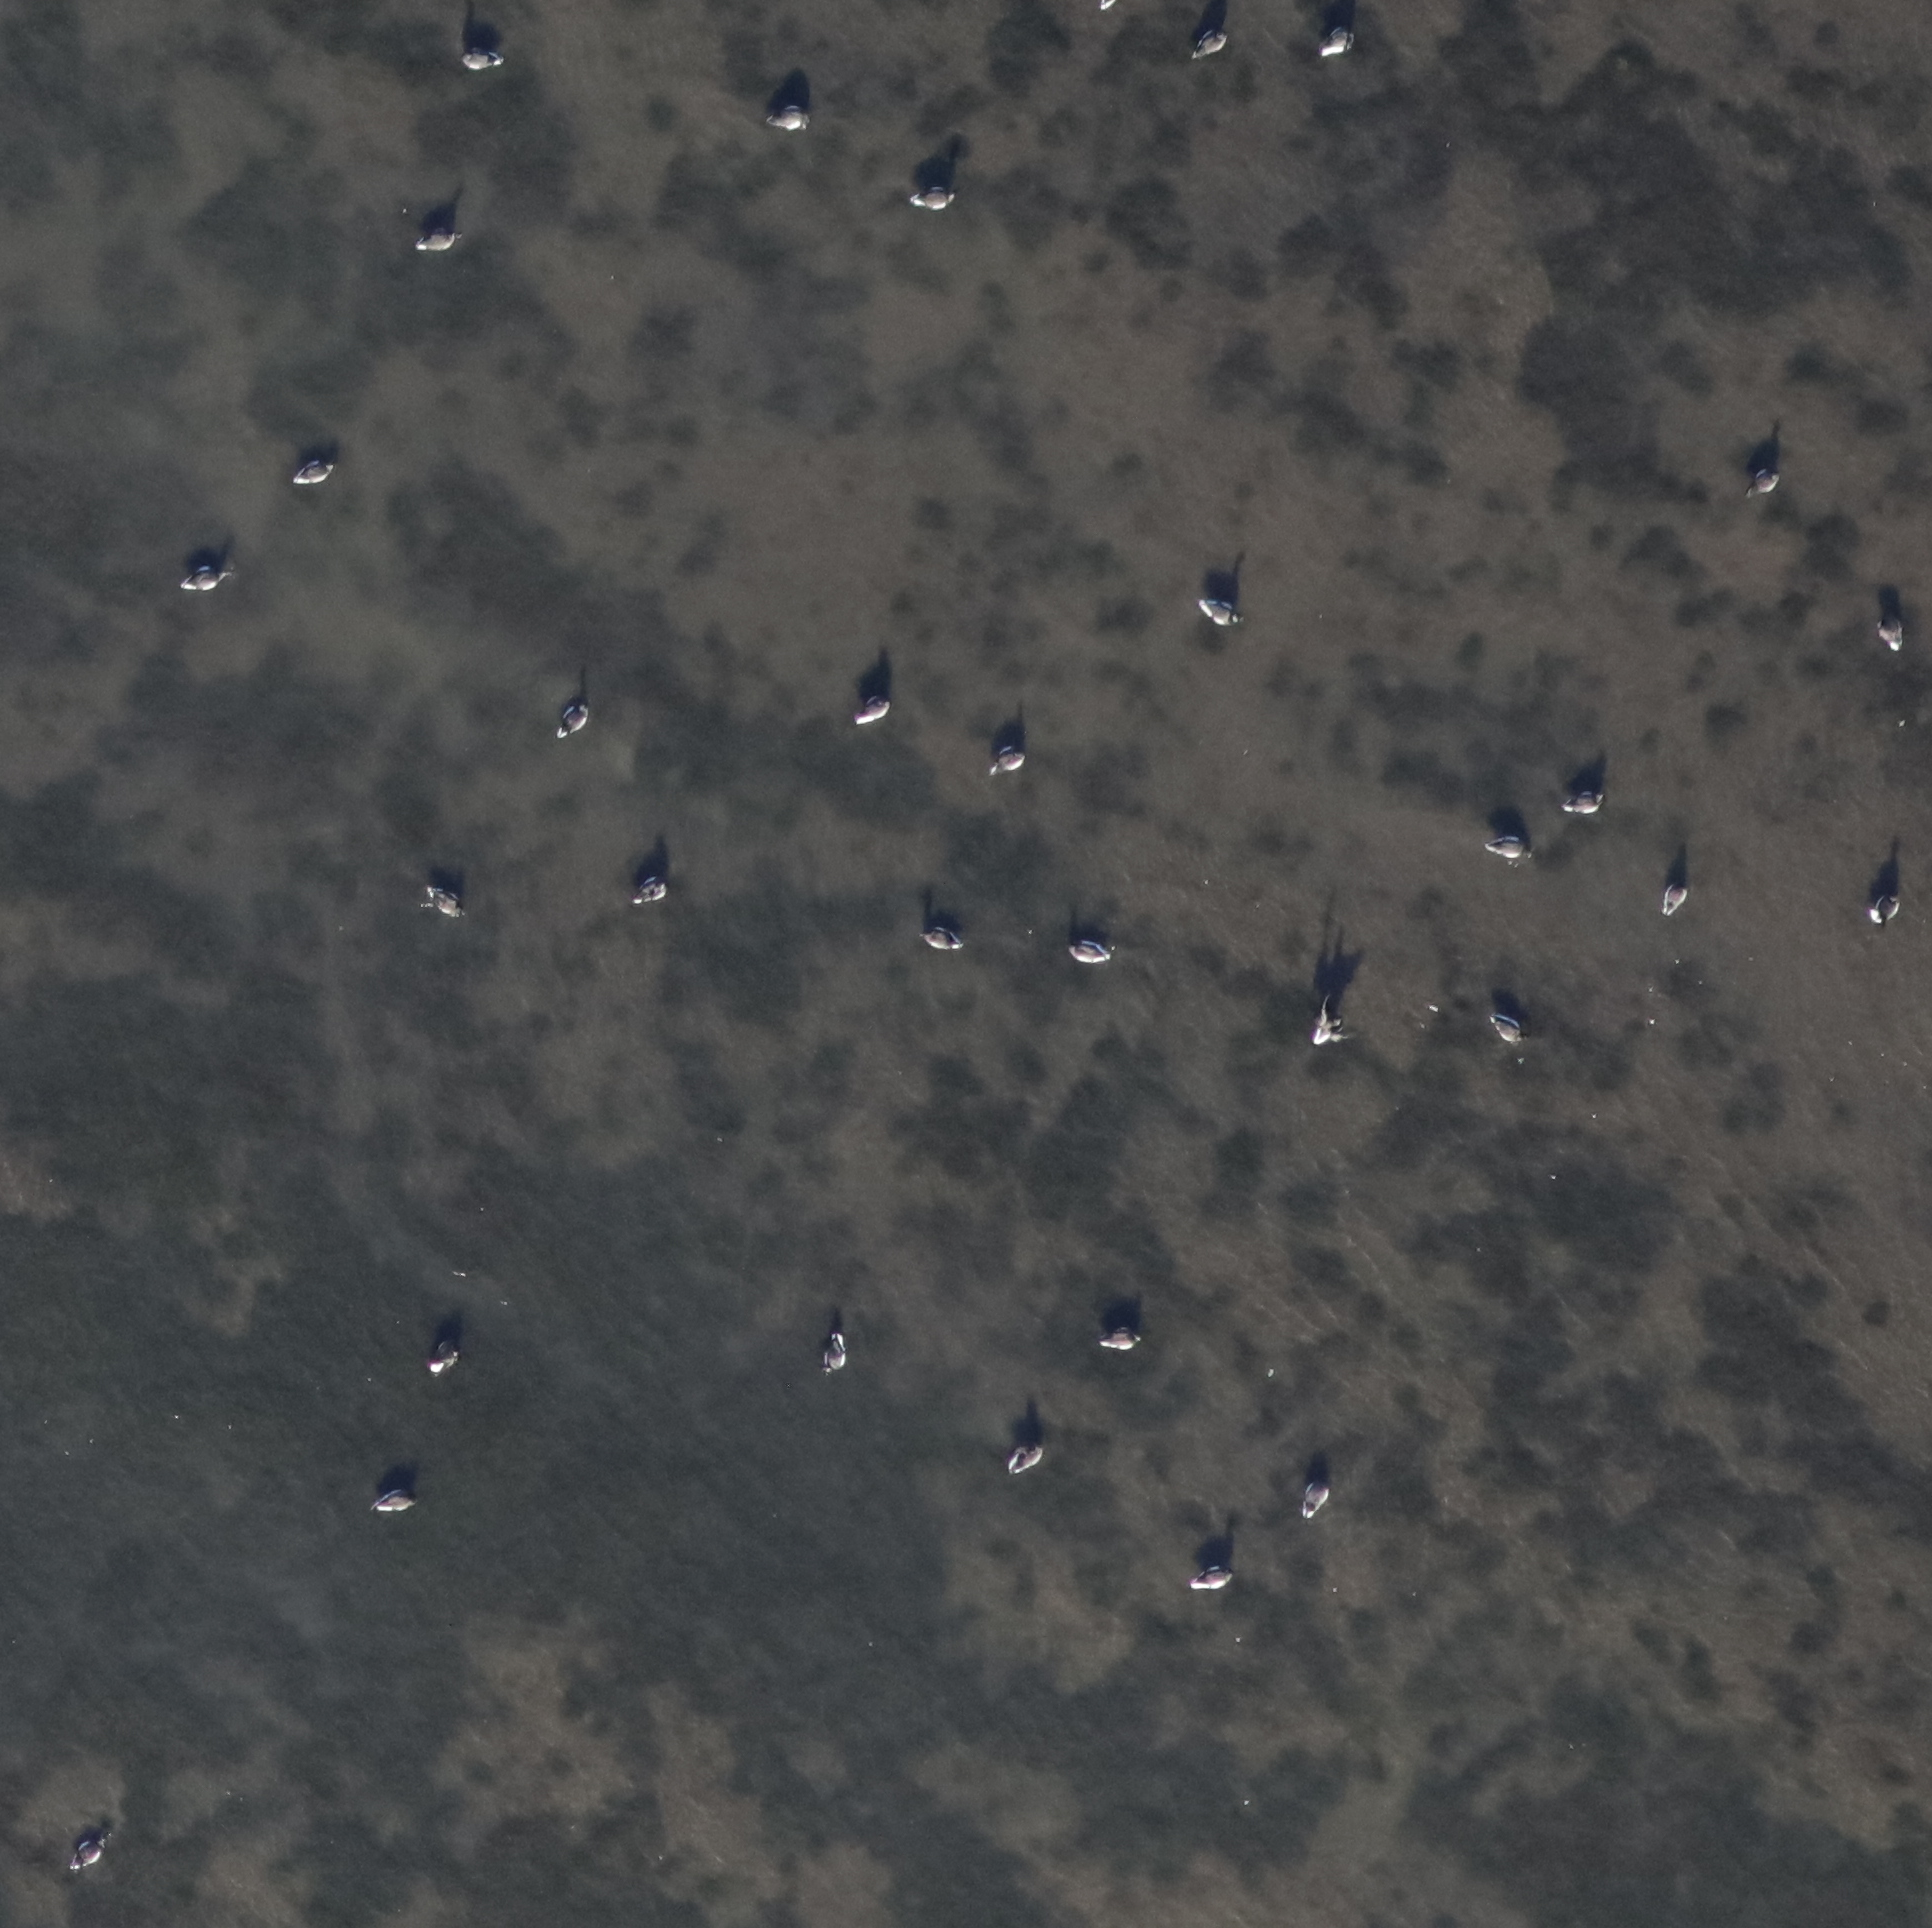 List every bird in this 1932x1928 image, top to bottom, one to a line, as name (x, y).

brant (1335, 40)
brant (1209, 43)
brant (477, 56)
brant (790, 116)
brant (935, 195)
brant (437, 239)
brant (315, 470)
brant (1762, 479)
brant (204, 577)
brant (1219, 609)
brant (1890, 630)
brant (875, 706)
brant (572, 719)
brant (1007, 758)
brant (1584, 802)
brant (1511, 846)
brant (648, 889)
brant (1674, 896)
brant (444, 901)
brant (1884, 908)
brant (941, 935)
brant (1089, 951)
brant (1327, 1024)
brant (1508, 1029)
brant (1120, 1341)
brant (833, 1350)
brant (443, 1358)
brant (1026, 1458)
brant (1316, 1496)
brant (396, 1501)
brant (1212, 1577)
brant (88, 1853)